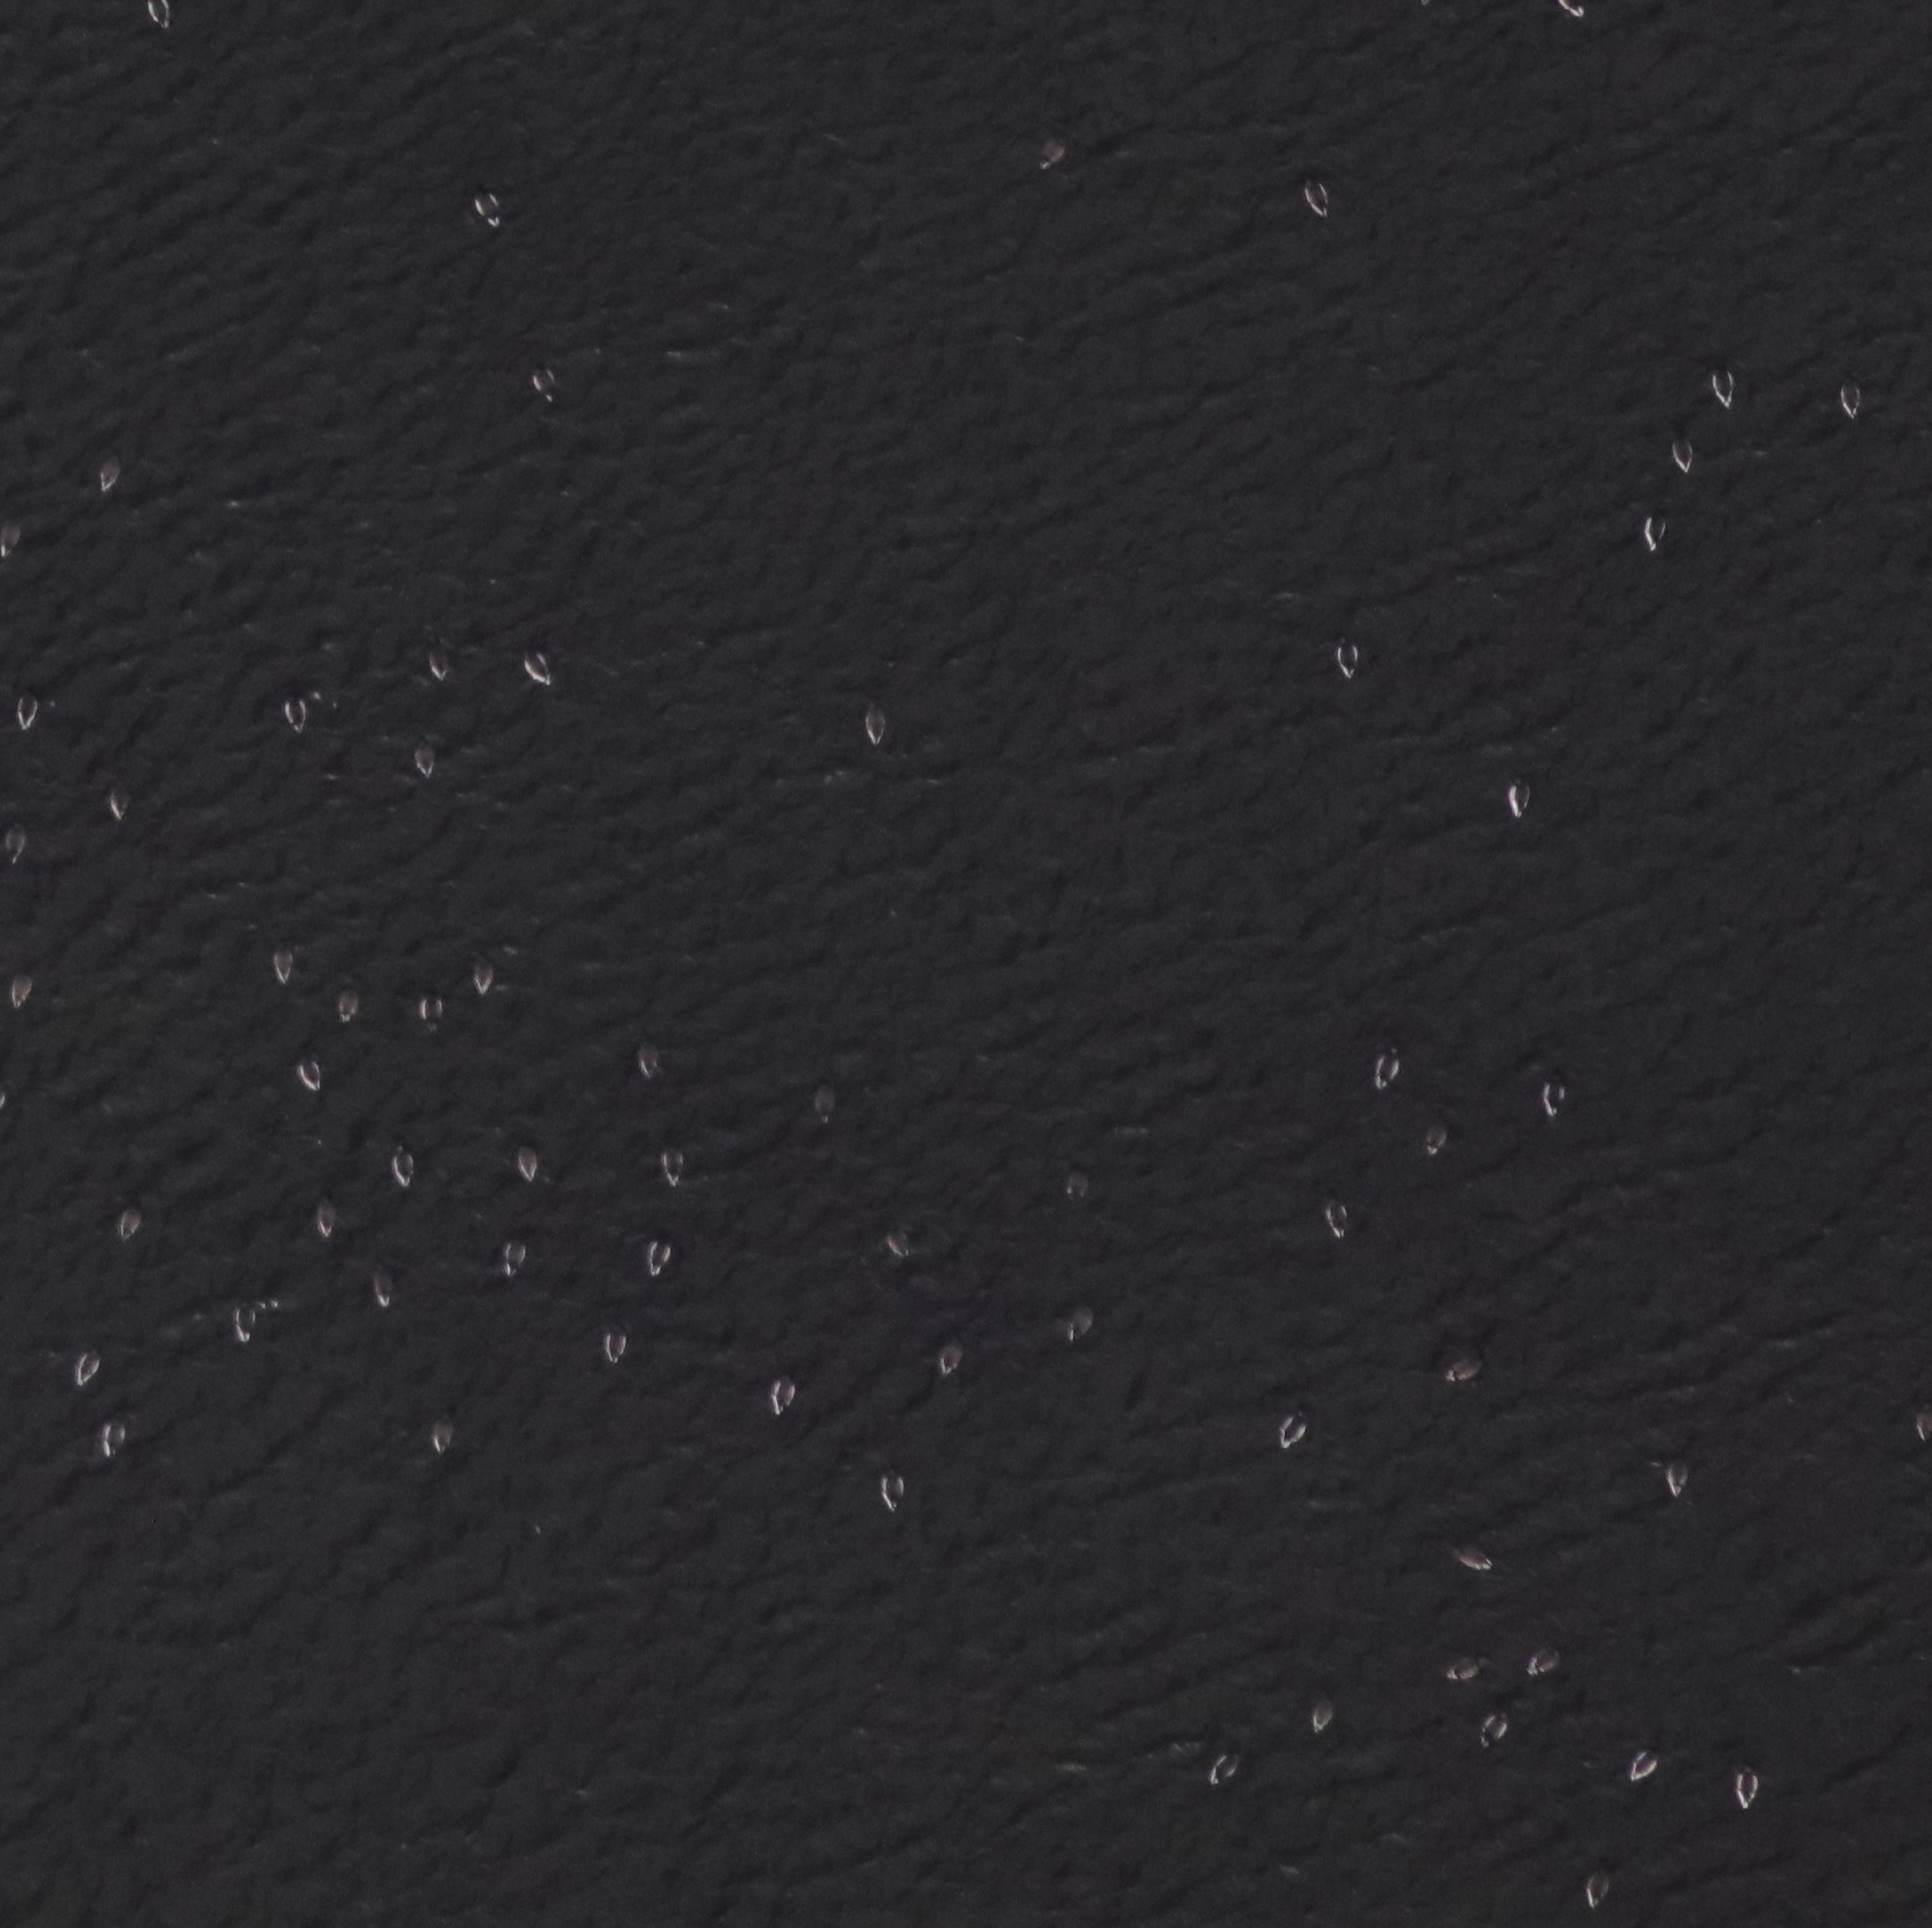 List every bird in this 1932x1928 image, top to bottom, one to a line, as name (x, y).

brant (158, 8)
brant (1053, 152)
brant (1317, 194)
brant (488, 207)
brant (545, 383)
brant (1723, 384)
brant (1851, 396)
brant (1682, 449)
brant (110, 472)
brant (1654, 530)
brant (11, 533)
brant (1347, 656)
brant (441, 661)
brant (536, 666)
brant (28, 708)
brant (298, 711)
brant (875, 720)
brant (426, 755)
brant (1518, 797)
brant (118, 799)
brant (15, 842)
brant (285, 962)
brant (487, 973)
brant (21, 988)
brant (349, 1000)
brant (431, 1008)
brant (651, 1058)
brant (1388, 1066)
brant (309, 1070)
brant (1553, 1095)
brant (826, 1101)
brant (1434, 1137)
brant (529, 1160)
brant (404, 1163)
brant (674, 1163)
brant (1075, 1184)
brant (327, 1215)
brant (1334, 1216)
brant (130, 1222)
brant (902, 1242)
brant (514, 1254)
brant (660, 1255)
brant (384, 1285)
brant (245, 1317)
brant (1078, 1320)
brant (616, 1343)
brant (949, 1356)
brant (86, 1365)
brant (1464, 1365)
brant (785, 1393)
brant (1925, 1422)
brant (1292, 1429)
brant (443, 1431)
brant (112, 1436)
brant (1672, 1474)
brant (891, 1489)
brant (1472, 1554)
brant (1546, 1659)
brant (1466, 1666)
brant (1322, 1712)
brant (1495, 1728)
brant (1644, 1764)
brant (1223, 1766)
brant (1746, 1786)
brant (1596, 1886)